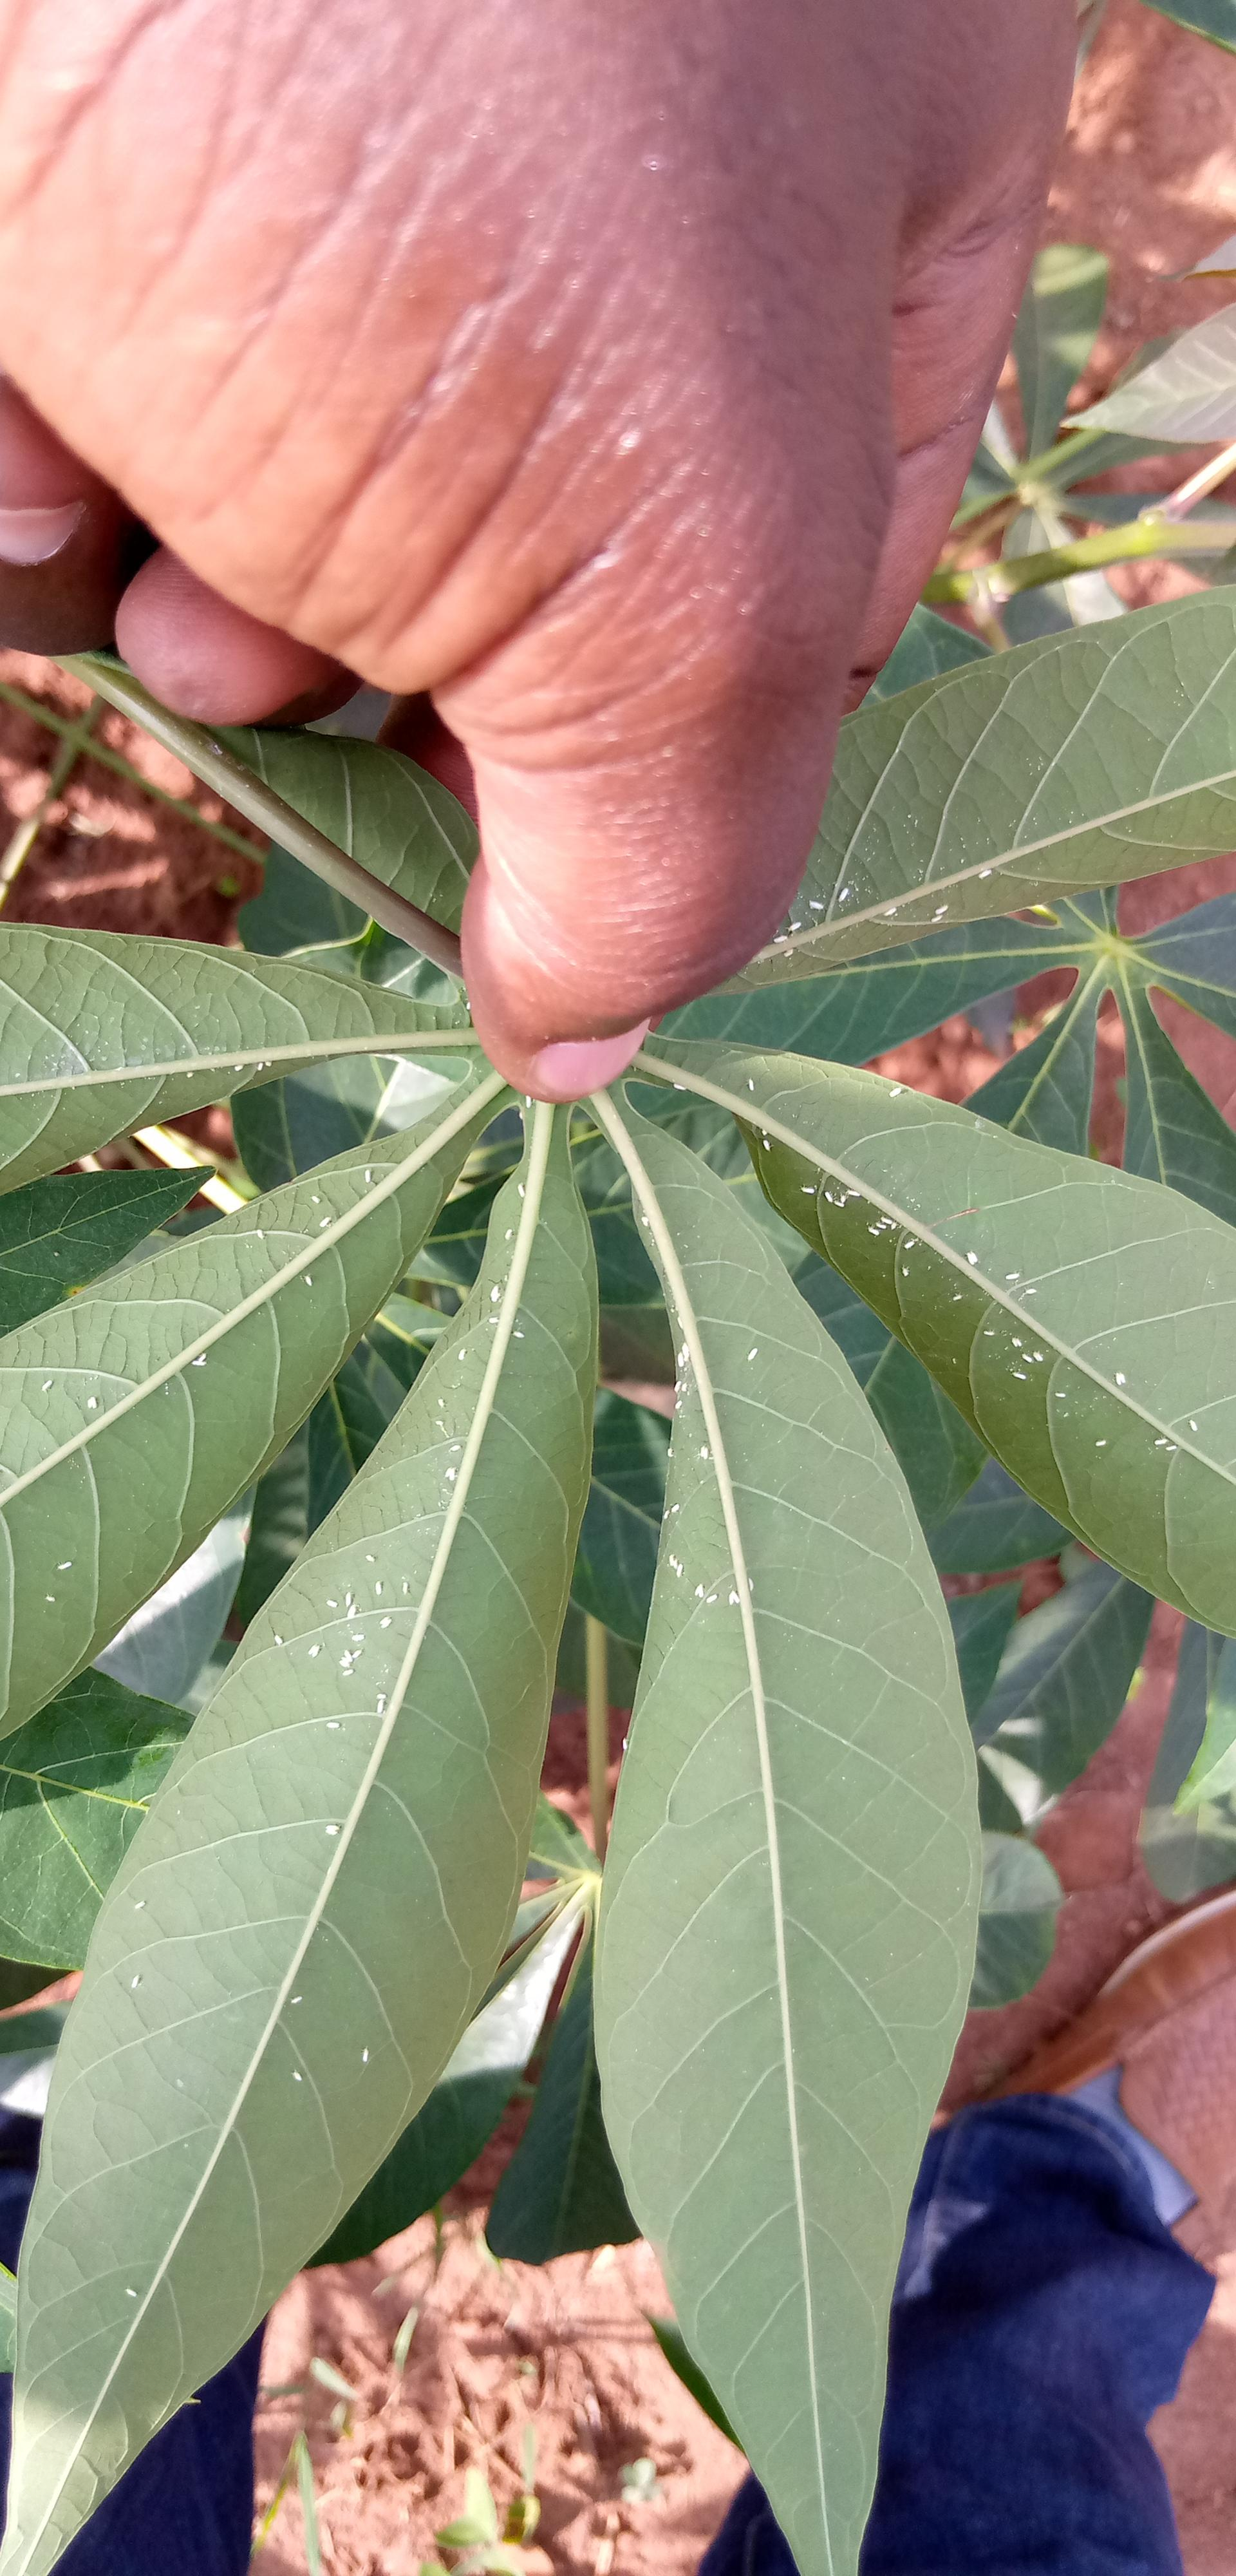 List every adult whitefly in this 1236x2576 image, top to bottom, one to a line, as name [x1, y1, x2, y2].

whitefly [976, 868, 995, 881]
whitefly [836, 886, 851, 905]
whitefly [807, 898, 825, 913]
whitefly [934, 903, 950, 916]
whitefly [882, 905, 897, 919]
whitefly [929, 913, 944, 925]
whitefly [786, 920, 802, 934]
whitefly [771, 934, 788, 945]
whitefly [782, 948, 794, 959]
whitefly [264, 1059, 274, 1069]
whitefly [256, 1061, 264, 1074]
whitefly [232, 1063, 246, 1073]
whitefly [745, 1075, 757, 1094]
whitefly [671, 1081, 687, 1092]
whitefly [886, 1083, 906, 1099]
whitefly [524, 1094, 534, 1110]
whitefly [761, 1137, 773, 1154]
whitefly [362, 1166, 373, 1186]
whitefly [516, 1182, 526, 1199]
whitefly [798, 1182, 816, 1197]
whitefly [845, 1188, 861, 1199]
whitefly [823, 1189, 832, 1204]
whitefly [308, 1193, 323, 1206]
whitefly [839, 1193, 848, 1203]
whitefly [832, 1199, 845, 1209]
whitefly [640, 1211, 650, 1228]
whitefly [318, 1214, 332, 1230]
whitefly [879, 1216, 892, 1225]
whitefly [874, 1220, 888, 1230]
whitefly [890, 1220, 899, 1231]
whitefly [866, 1224, 881, 1237]
whitefly [255, 1226, 267, 1240]
whitefly [501, 1226, 514, 1244]
whitefly [902, 1239, 915, 1252]
whitefly [969, 1250, 979, 1264]
whitefly [965, 1251, 975, 1267]
whitefly [901, 1264, 912, 1280]
whitefly [1002, 1271, 1023, 1281]
whitefly [302, 1273, 314, 1289]
whitefly [489, 1282, 500, 1304]
whitefly [1022, 1288, 1038, 1295]
whitefly [950, 1292, 964, 1303]
whitefly [485, 1314, 502, 1327]
whitefly [979, 1326, 997, 1338]
whitefly [510, 1328, 527, 1341]
whitefly [1011, 1335, 1018, 1349]
whitefly [1016, 1336, 1024, 1348]
whitefly [682, 1341, 691, 1363]
whitefly [456, 1346, 470, 1363]
whitefly [746, 1346, 760, 1366]
whitefly [676, 1349, 684, 1368]
whitefly [1032, 1350, 1045, 1364]
whitefly [197, 1351, 207, 1361]
whitefly [1019, 1353, 1033, 1365]
whitefly [190, 1359, 208, 1368]
whitefly [1010, 1369, 1027, 1382]
whitefly [1114, 1370, 1122, 1387]
whitefly [1119, 1371, 1129, 1385]
whitefly [39, 1378, 54, 1394]
whitefly [673, 1378, 684, 1394]
whitefly [681, 1382, 690, 1393]
whitefly [1052, 1388, 1069, 1401]
whitefly [90, 1396, 99, 1410]
whitefly [435, 1396, 447, 1409]
whitefly [86, 1397, 92, 1412]
whitefly [673, 1399, 688, 1412]
whitefly [1186, 1417, 1201, 1434]
whitefly [433, 1419, 446, 1426]
whitefly [1092, 1436, 1107, 1449]
whitefly [1152, 1436, 1168, 1446]
whitefly [447, 1443, 464, 1454]
whitefly [699, 1443, 705, 1459]
whitefly [1164, 1443, 1178, 1453]
whitefly [666, 1445, 676, 1461]
whitefly [704, 1446, 709, 1462]
whitefly [443, 1466, 451, 1479]
whitefly [448, 1466, 456, 1481]
whitefly [669, 1501, 681, 1515]
whitefly [662, 1509, 669, 1520]
whitefly [668, 1551, 675, 1567]
whitefly [362, 1553, 378, 1564]
whitefly [55, 1558, 74, 1571]
whitefly [673, 1559, 677, 1571]
whitefly [675, 1562, 684, 1580]
whitefly [373, 1579, 385, 1598]
whitefly [400, 1580, 411, 1596]
whitefly [693, 1580, 705, 1600]
whitefly [732, 1589, 740, 1604]
whitefly [344, 1590, 353, 1608]
whitefly [727, 1591, 733, 1607]
whitefly [42, 1593, 58, 1604]
whitefly [705, 1593, 719, 1605]
whitefly [324, 1597, 339, 1609]
whitefly [346, 1602, 358, 1619]
whitefly [379, 1615, 392, 1626]
whitefly [380, 1616, 393, 1631]
whitefly [350, 1632, 366, 1644]
whitefly [273, 1633, 286, 1647]
whitefly [305, 1643, 316, 1656]
whitefly [311, 1644, 321, 1659]
whitefly [351, 1648, 364, 1658]
whitefly [342, 1649, 353, 1657]
whitefly [339, 1655, 355, 1662]
whitefly [337, 1660, 351, 1668]
whitefly [340, 1667, 355, 1678]
whitefly [373, 1692, 389, 1700]
whitefly [375, 1699, 385, 1714]
whitefly [323, 1720, 341, 1730]
whitefly [621, 1736, 628, 1750]
whitefly [323, 1823, 342, 1830]
whitefly [324, 1829, 339, 1837]
whitefly [131, 1897, 151, 1913]
whitefly [128, 1972, 144, 1991]
whitefly [287, 1994, 305, 2005]
whitefly [359, 2043, 370, 2065]
whitefly [290, 2069, 303, 2083]
whitefly [123, 2286, 140, 2300]